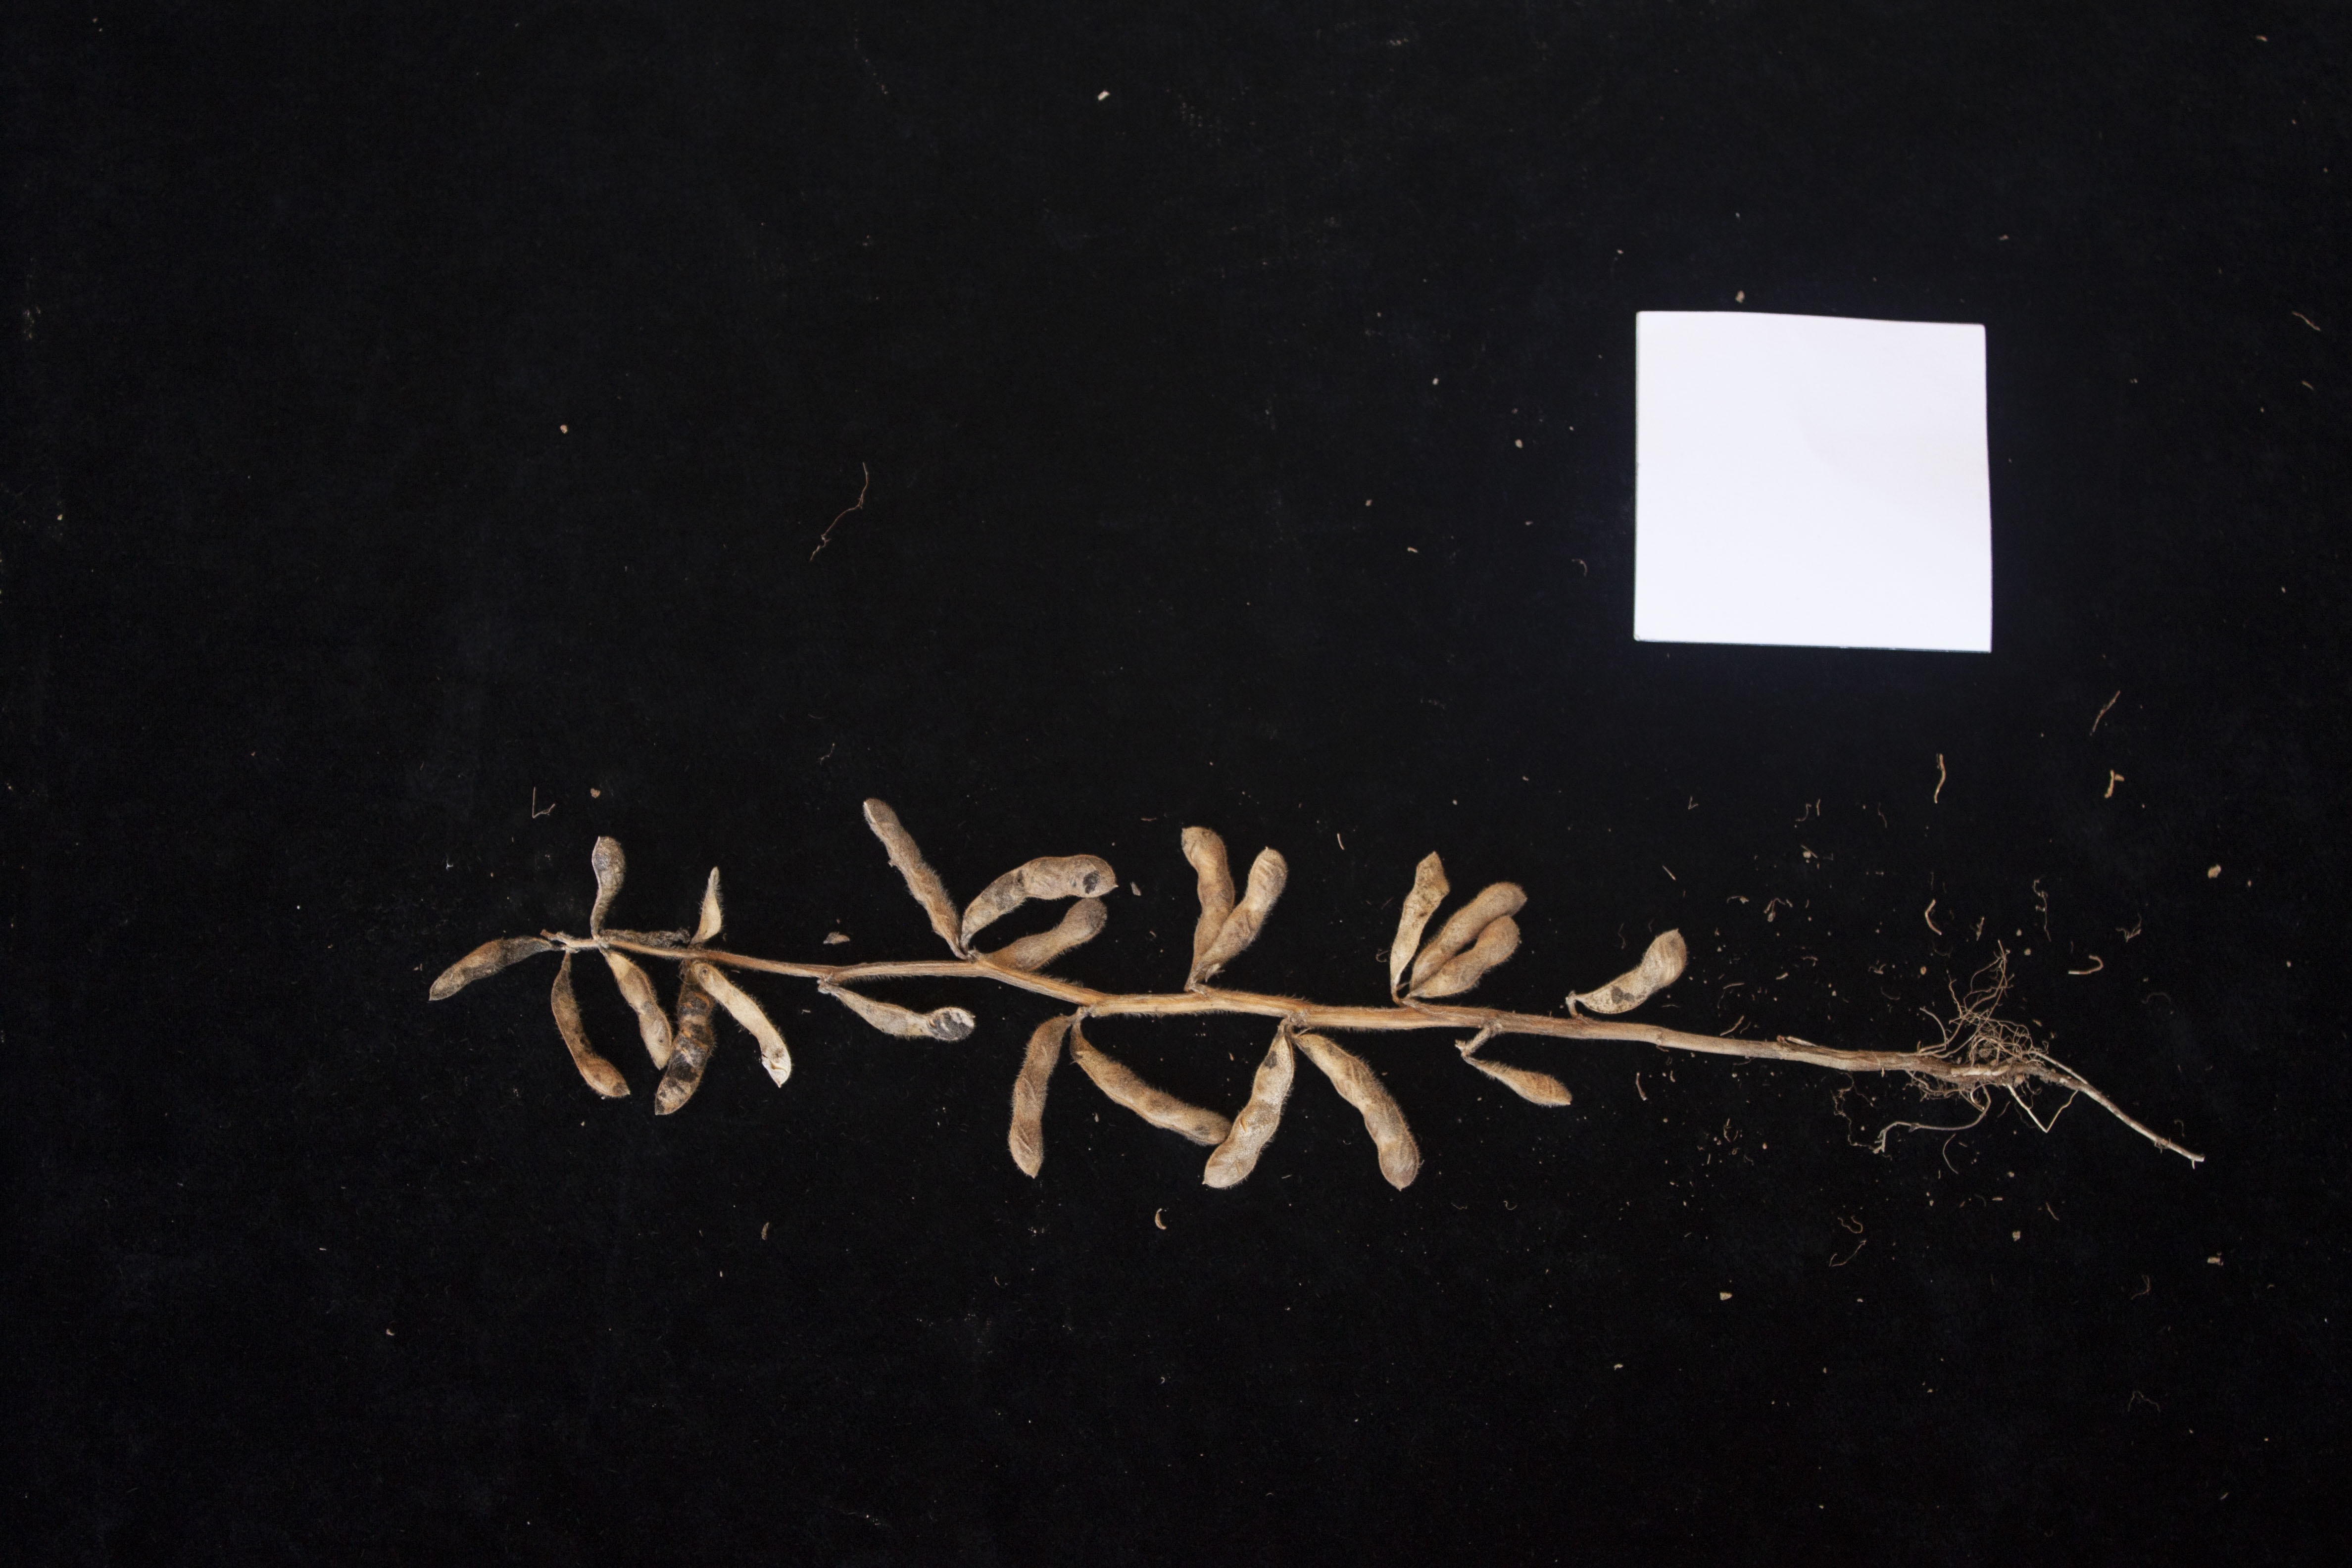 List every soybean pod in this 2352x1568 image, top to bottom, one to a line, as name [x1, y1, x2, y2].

soybean pod [865, 800, 957, 956]
soybean pod [1179, 829, 1233, 958]
soybean pod [590, 838, 625, 937]
soybean pod [1195, 851, 1284, 971]
soybean pod [1390, 854, 1448, 998]
soybean pod [959, 855, 1115, 948]
soybean pod [695, 870, 721, 943]
soybean pod [1411, 885, 1527, 989]
soybean pod [982, 898, 1105, 973]
soybean pod [1410, 918, 1519, 999]
soybean pod [1576, 931, 1686, 1017]
soybean pod [427, 941, 550, 1002]
soybean pod [603, 953, 672, 1068]
soybean pod [551, 954, 629, 1097]
soybean pod [692, 965, 788, 1086]
soybean pod [655, 976, 716, 1116]
soybean pod [823, 991, 974, 1043]
soybean pod [1009, 1018, 1073, 1179]
soybean pod [1070, 1024, 1225, 1145]
soybean pod [1205, 1031, 1292, 1188]
soybean pod [1294, 1031, 1420, 1191]
soybean pod [1465, 1059, 1574, 1107]